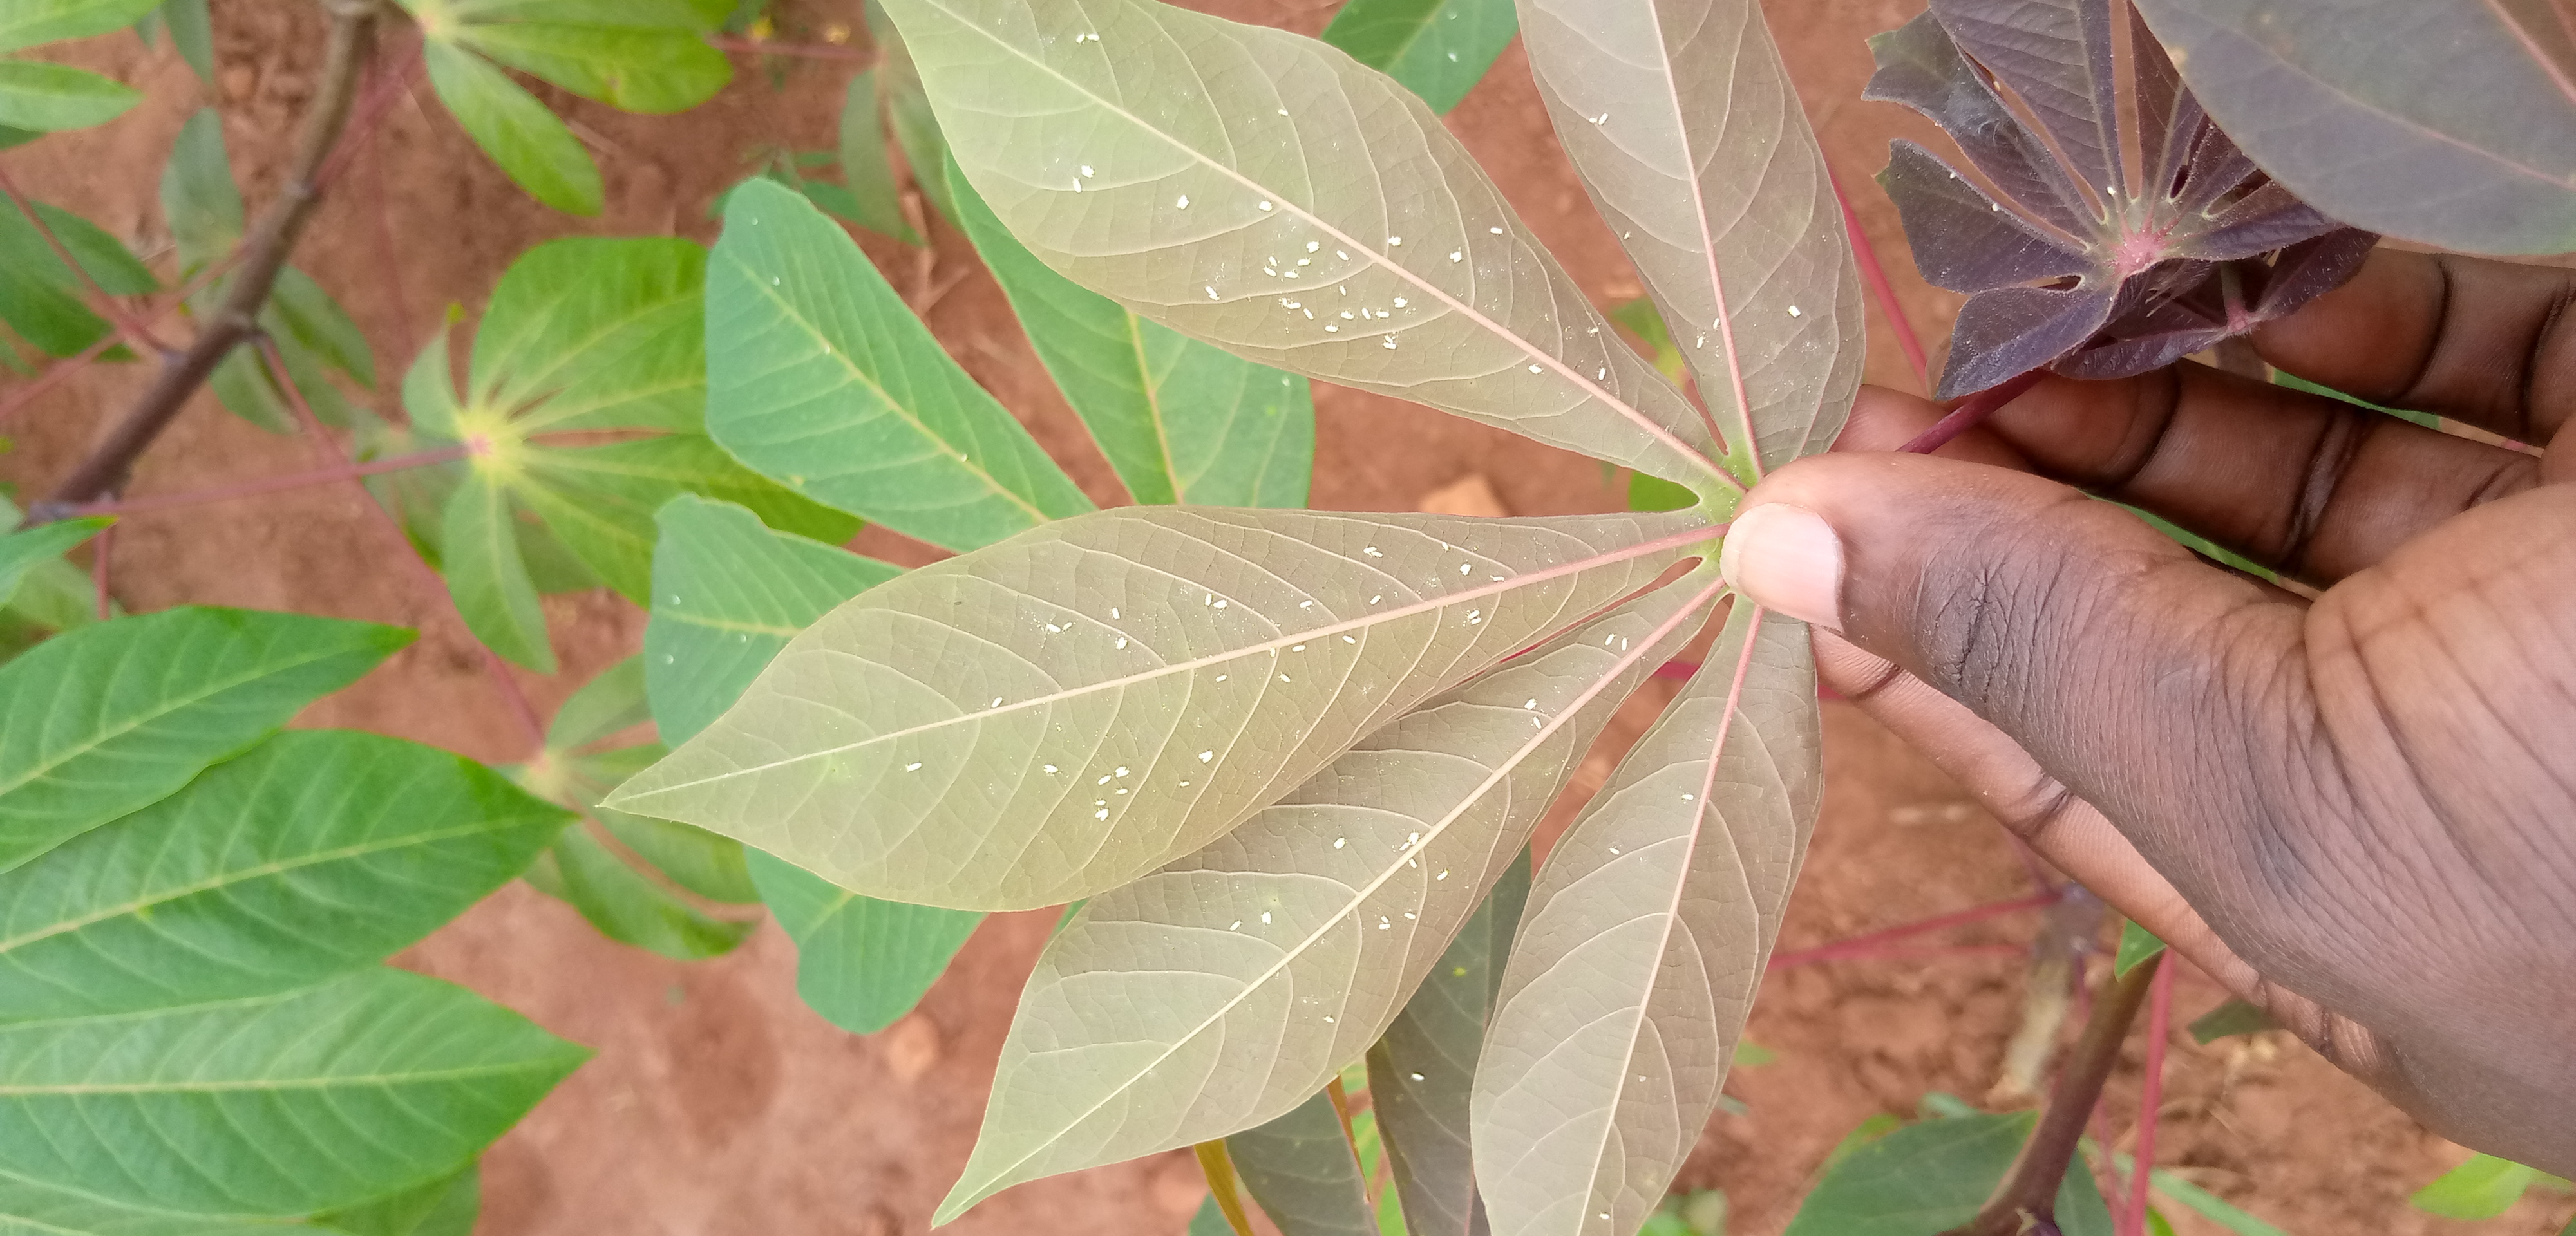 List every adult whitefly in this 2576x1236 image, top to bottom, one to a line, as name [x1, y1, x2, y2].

whitefly [1073, 30, 1087, 46]
whitefly [1085, 30, 1102, 44]
whitefly [1273, 106, 1292, 119]
whitefly [1597, 109, 1611, 127]
whitefly [1584, 114, 1598, 127]
whitefly [1079, 164, 1098, 171]
whitefly [1080, 170, 1096, 179]
whitefly [1070, 175, 1085, 196]
whitefly [1172, 191, 1193, 214]
whitefly [1168, 192, 1195, 212]
whitefly [1249, 198, 1277, 214]
whitefly [1256, 198, 1274, 213]
whitefly [1487, 223, 1507, 239]
whitefly [1617, 227, 1636, 248]
whitefly [1386, 234, 1405, 242]
whitefly [1303, 237, 1325, 256]
whitefly [1300, 238, 1322, 254]
whitefly [1388, 239, 1405, 247]
whitefly [1445, 244, 1467, 268]
whitefly [1443, 247, 1468, 267]
whitefly [1332, 247, 1354, 263]
whitefly [1265, 252, 1282, 269]
whitefly [1293, 256, 1313, 269]
whitefly [1261, 263, 1280, 279]
whitefly [1281, 268, 1303, 283]
whitefly [1336, 280, 1351, 299]
whitefly [1203, 283, 1222, 294]
whitefly [1202, 292, 1223, 302]
whitefly [1279, 295, 1289, 310]
whitefly [1287, 299, 1303, 312]
whitefly [1783, 301, 1806, 320]
whitefly [1781, 303, 1807, 323]
whitefly [1358, 304, 1374, 323]
whitefly [1300, 305, 1318, 323]
whitefly [1374, 308, 1393, 321]
whitefly [1338, 310, 1358, 323]
whitefly [1710, 315, 1726, 333]
whitefly [1322, 323, 1344, 335]
whitefly [1584, 323, 1602, 336]
whitefly [1381, 332, 1397, 344]
whitefly [1692, 333, 1710, 352]
whitefly [1380, 341, 1399, 352]
whitefly [1524, 359, 1544, 379]
whitefly [1595, 364, 1610, 385]
whitefly [1438, 538, 1453, 554]
whitefly [1361, 543, 1379, 555]
whitefly [1368, 548, 1385, 561]
whitefly [1456, 561, 1477, 579]
whitefly [1487, 572, 1511, 586]
whitefly [1202, 590, 1214, 608]
whitefly [1367, 592, 1386, 607]
whitefly [1211, 595, 1230, 612]
whitefly [1296, 595, 1317, 612]
whitefly [1108, 604, 1123, 623]
whitefly [1467, 607, 1483, 621]
whitefly [1469, 614, 1485, 628]
whitefly [1061, 619, 1077, 637]
whitefly [1043, 621, 1064, 636]
whitefly [1604, 630, 1617, 649]
whitefly [1340, 631, 1359, 648]
whitefly [1114, 634, 1132, 654]
whitefly [1619, 635, 1630, 654]
whitefly [1287, 642, 1309, 655]
whitefly [1265, 644, 1280, 660]
whitefly [1277, 668, 1293, 686]
whitefly [1213, 671, 1235, 687]
whitefly [1519, 692, 1539, 710]
whitefly [987, 695, 1005, 711]
whitefly [1522, 695, 1539, 713]
whitefly [1529, 713, 1546, 731]
whitefly [1198, 744, 1215, 769]
whitefly [1195, 747, 1221, 771]
whitefly [903, 757, 927, 778]
whitefly [1041, 760, 1061, 778]
whitefly [1112, 762, 1132, 780]
whitefly [1113, 764, 1133, 781]
whitefly [1095, 771, 1114, 789]
whitefly [1174, 778, 1193, 792]
whitefly [1112, 785, 1131, 798]
whitefly [1678, 790, 1696, 803]
whitefly [1092, 796, 1110, 808]
whitefly [1090, 806, 1112, 825]
whitefly [1406, 823, 1422, 850]
whitefly [1405, 827, 1423, 848]
whitefly [1331, 832, 1347, 855]
whitefly [1329, 836, 1354, 855]
whitefly [1396, 839, 1411, 854]
whitefly [1605, 843, 1623, 857]
whitefly [1405, 854, 1421, 874]
whitefly [1434, 866, 1450, 885]
whitefly [1258, 906, 1274, 927]
whitefly [1254, 908, 1279, 926]
whitefly [1400, 909, 1419, 923]
whitefly [1379, 913, 1394, 924]
whitefly [1226, 917, 1251, 937]
whitefly [1375, 922, 1394, 932]
whitefly [1320, 1011, 1338, 1026]
whitefly [1408, 1069, 1429, 1083]
whitefly [1595, 1210, 1613, 1224]